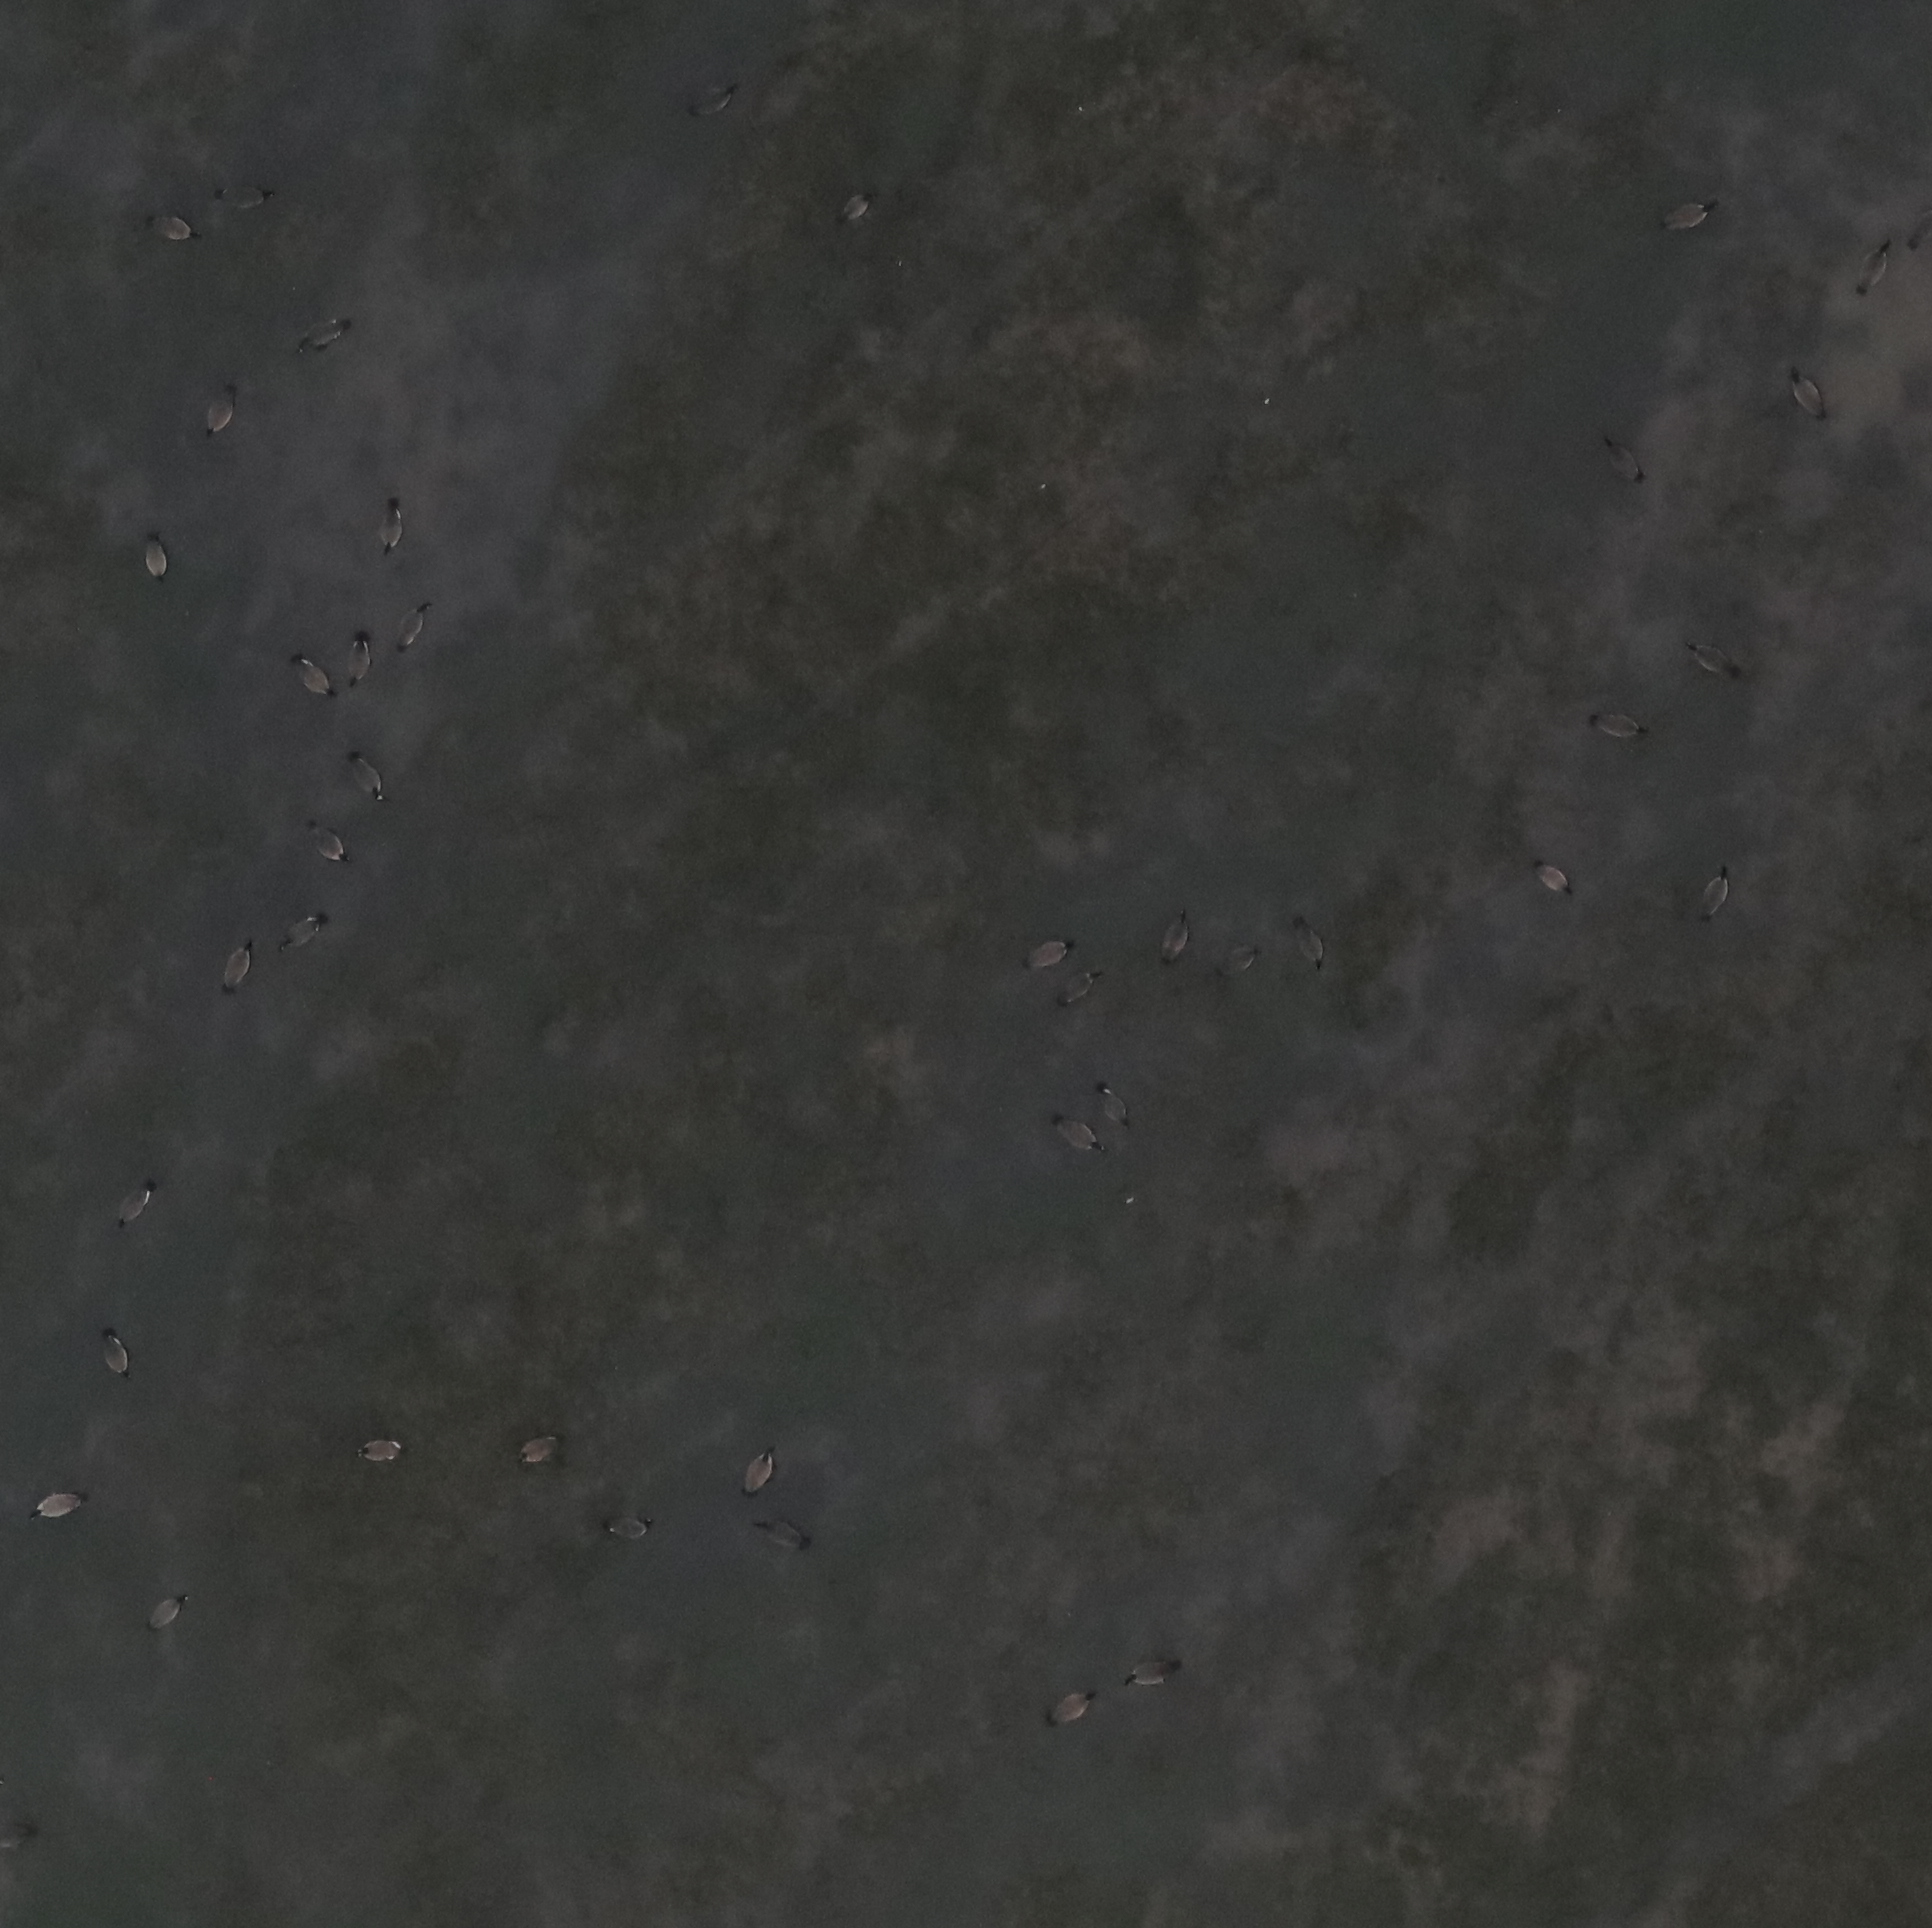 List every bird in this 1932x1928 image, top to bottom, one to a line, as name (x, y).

Canada goose (713, 103)
Canada goose (240, 193)
Canada goose (857, 211)
Canada goose (1685, 218)
Canada goose (1929, 226)
Canada goose (172, 228)
Canada goose (1868, 262)
Canada goose (328, 333)
Canada goose (1816, 393)
Canada goose (222, 413)
Canada goose (1623, 465)
Canada goose (389, 528)
Canada goose (156, 556)
Canada goose (407, 623)
Canada goose (1720, 653)
Canada goose (355, 657)
Canada goose (314, 676)
Canada goose (1622, 721)
Canada goose (371, 779)
Canada goose (328, 844)
Canada goose (1552, 878)
Canada goose (1713, 892)
Canada goose (309, 926)
Canada goose (1175, 939)
Canada goose (1309, 939)
Canada goose (1049, 957)
Canada goose (1237, 964)
Canada goose (236, 967)
Canada goose (1070, 991)
Canada goose (1113, 1104)
Canada goose (1070, 1124)
Canada goose (131, 1203)
Canada goose (118, 1356)
Canada goose (537, 1447)
Canada goose (381, 1449)
Canada goose (758, 1473)
Canada goose (59, 1503)
Canada goose (614, 1524)
Canada goose (775, 1528)
Canada goose (163, 1614)
Canada goose (1150, 1671)
Canada goose (1068, 1708)
Canada goose (1, 1835)